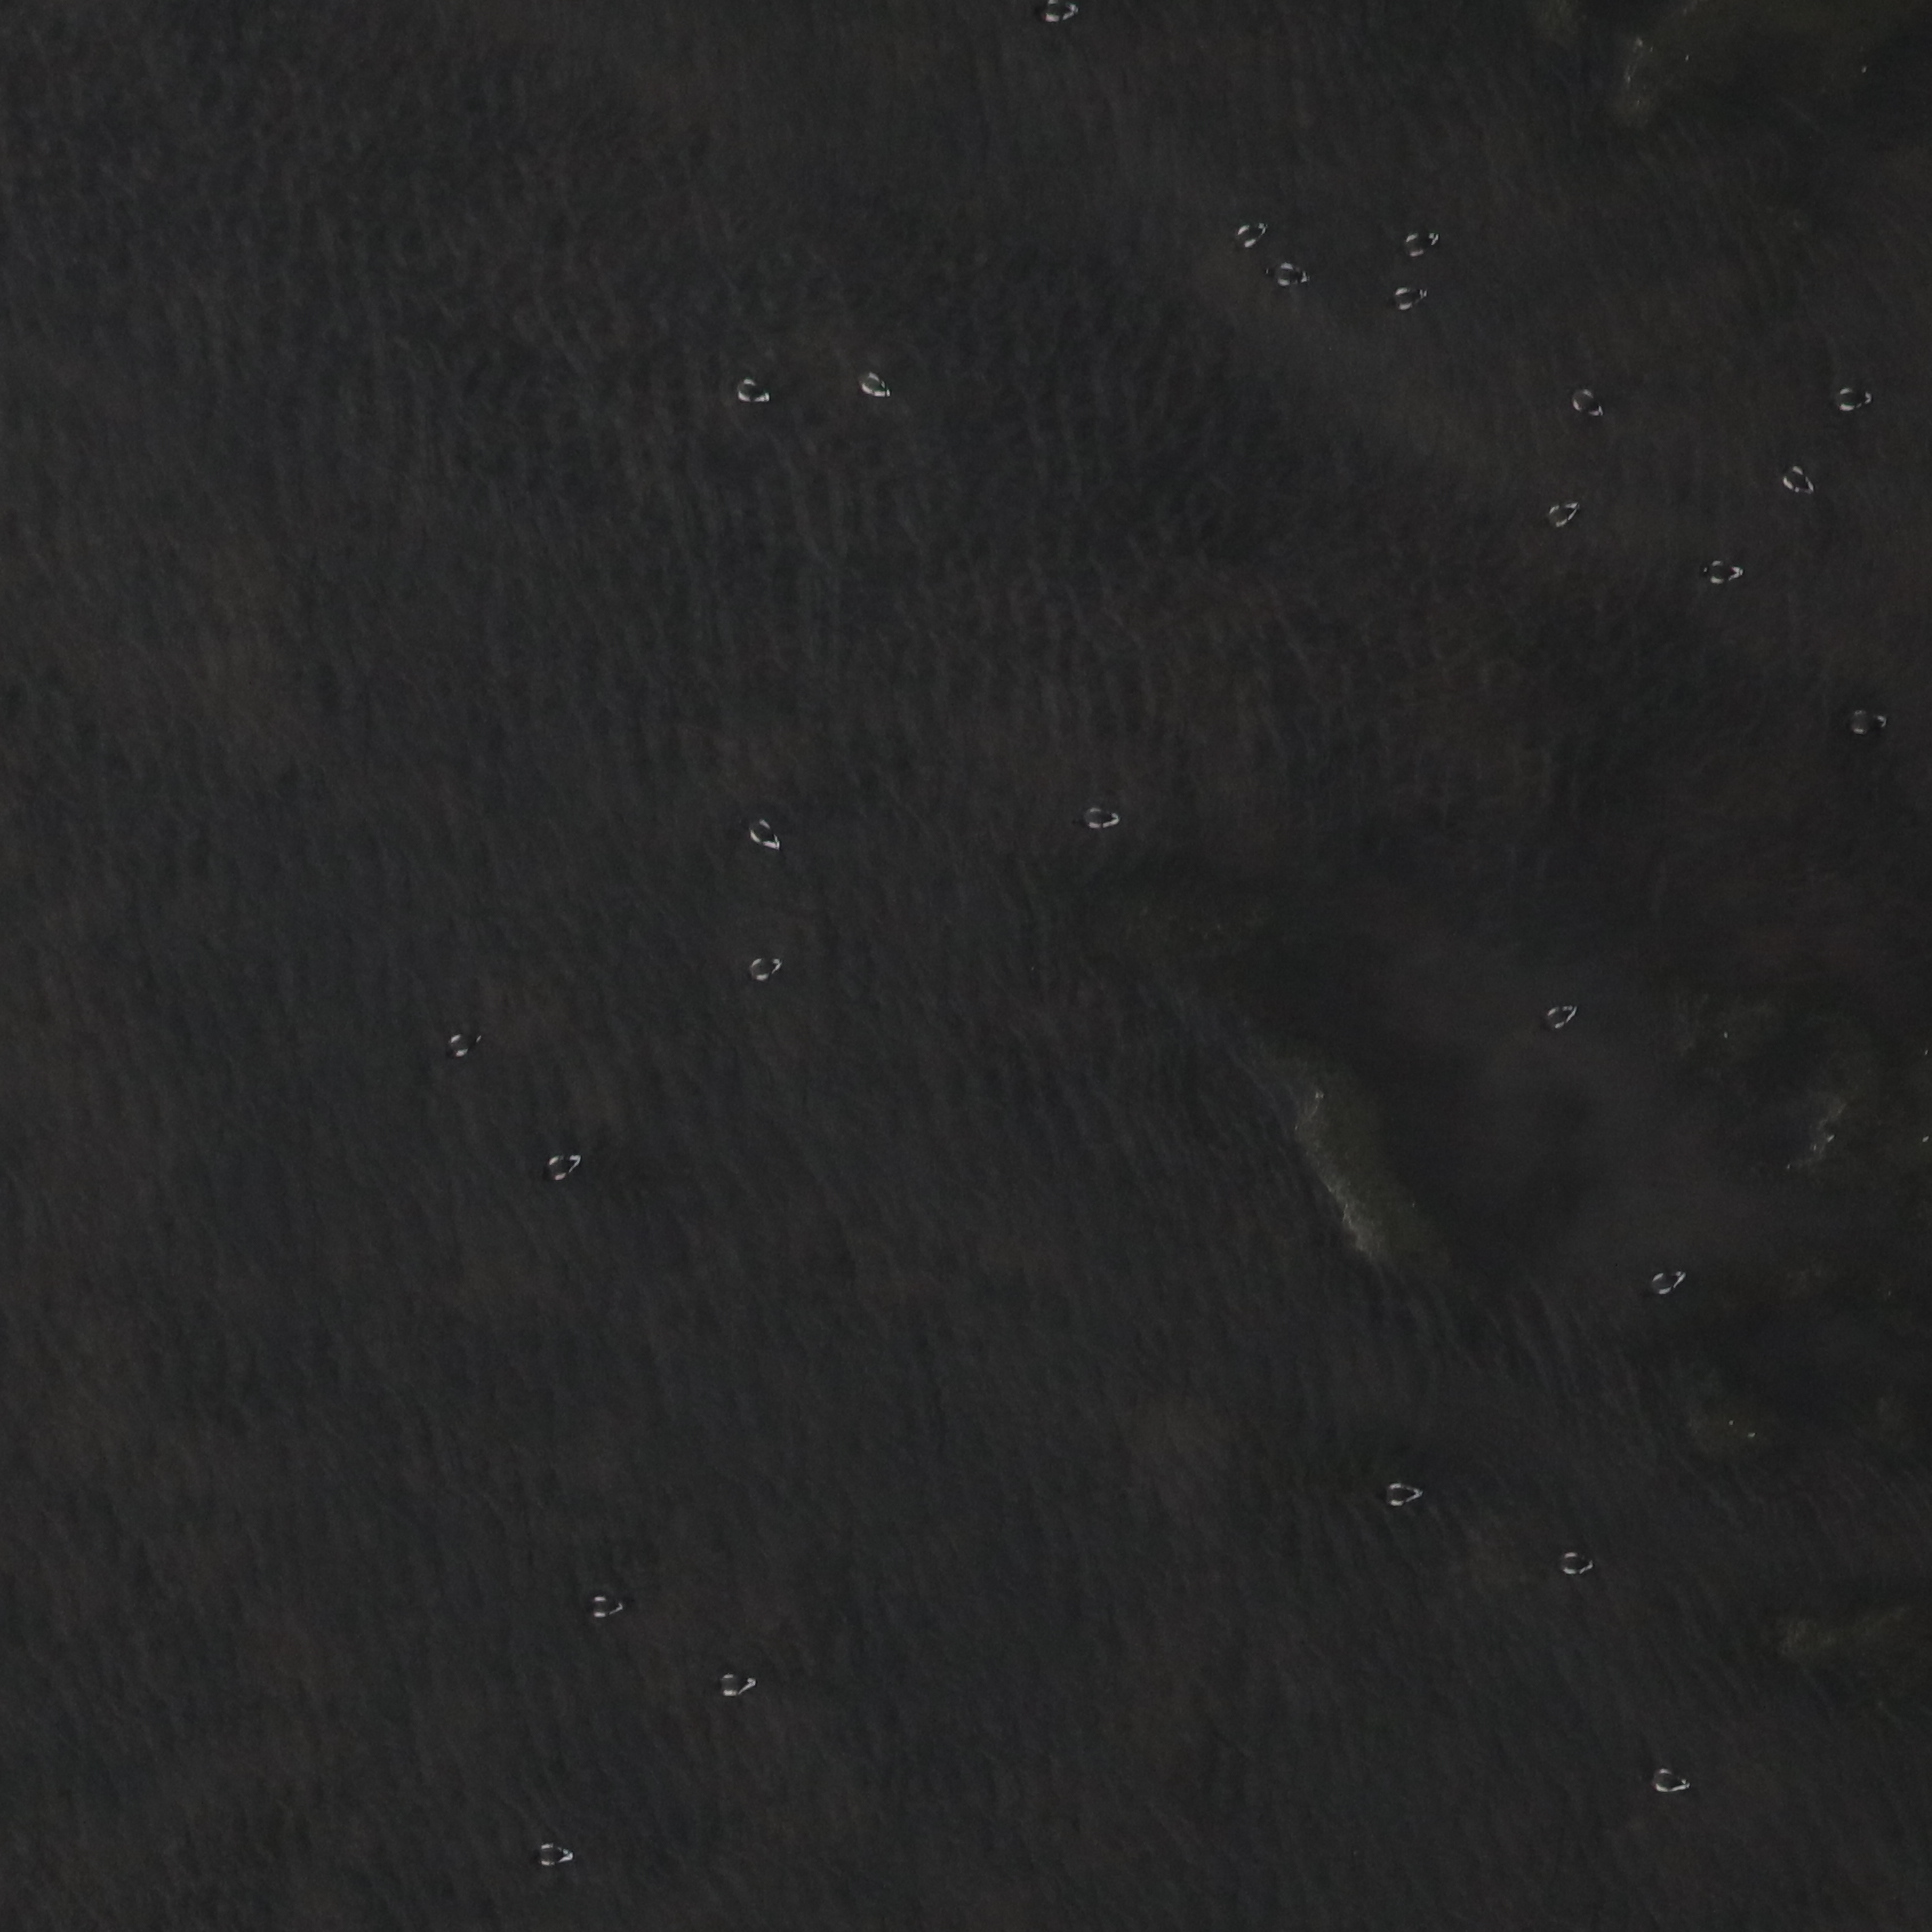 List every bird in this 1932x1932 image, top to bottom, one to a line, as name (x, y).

brant (1056, 10)
brant (1247, 235)
brant (1418, 243)
brant (1287, 275)
brant (1408, 299)
brant (871, 384)
brant (750, 392)
brant (1850, 399)
brant (1586, 401)
brant (1796, 482)
brant (1561, 516)
brant (1721, 573)
brant (1863, 723)
brant (1099, 819)
brant (763, 834)
brant (764, 968)
brant (1558, 1018)
brant (461, 1045)
brant (561, 1169)
brant (1666, 1285)
brant (1401, 1496)
brant (1576, 1565)
brant (606, 1605)
brant (736, 1686)
brant (1668, 1781)
brant (551, 1855)